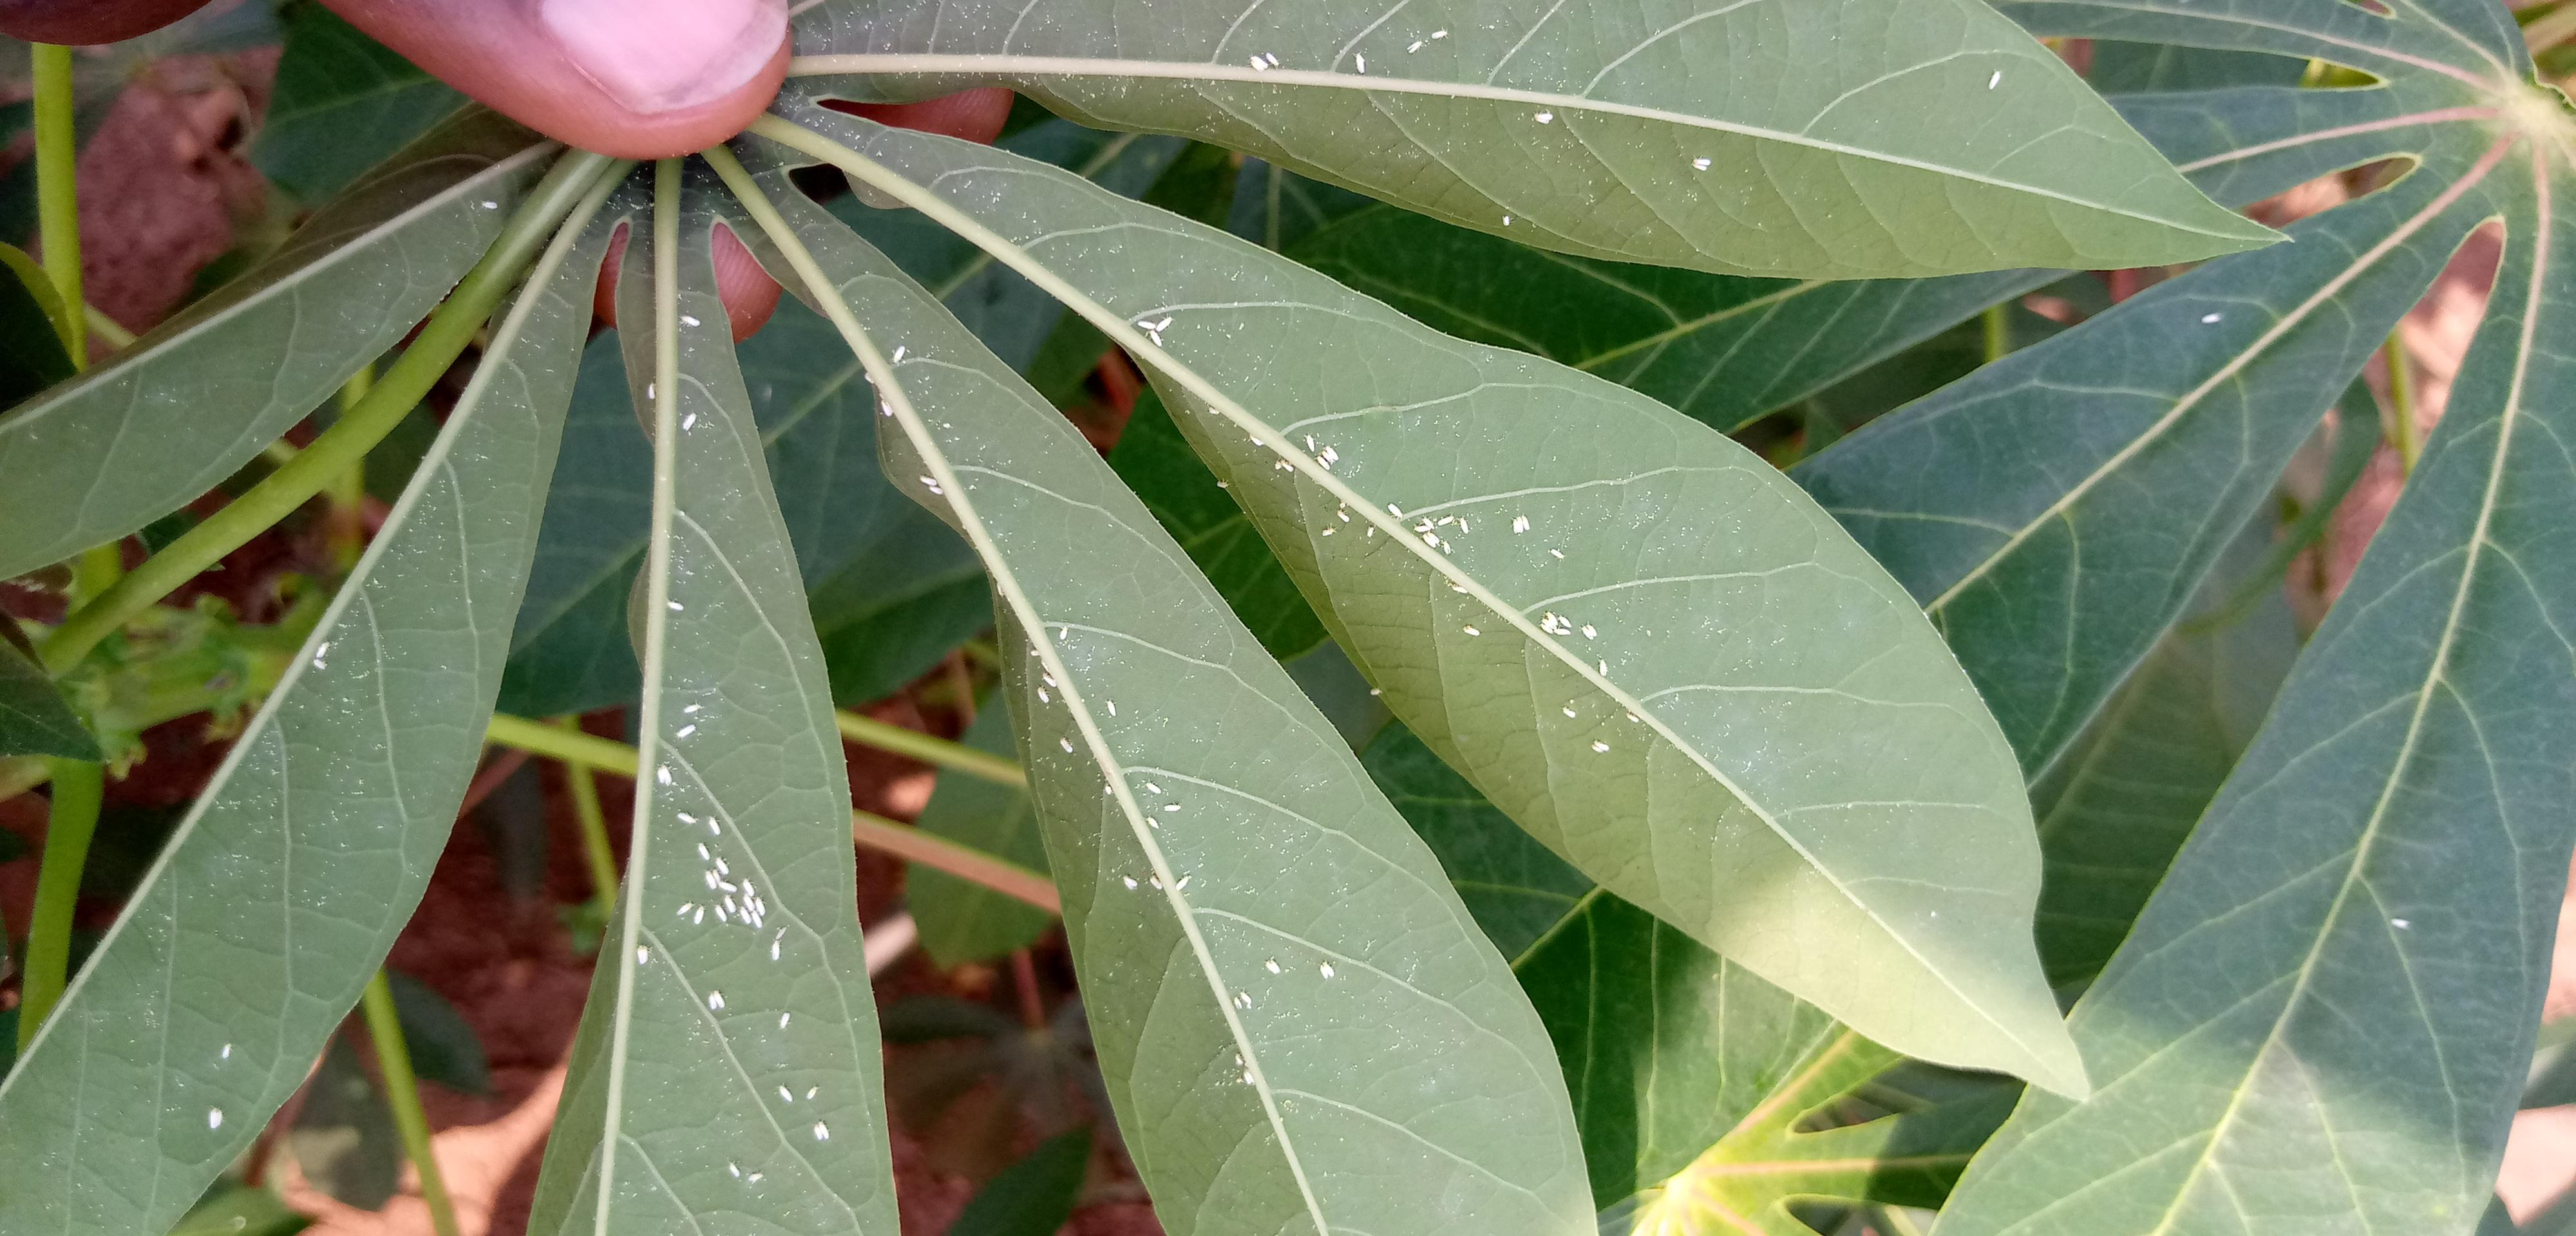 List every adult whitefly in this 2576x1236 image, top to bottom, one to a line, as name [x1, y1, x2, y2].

whitefly [1428, 23, 1453, 45]
whitefly [1404, 37, 1424, 57]
whitefly [1352, 50, 1370, 75]
whitefly [1264, 51, 1281, 70]
whitefly [1247, 53, 1270, 74]
whitefly [1985, 66, 2005, 94]
whitefly [1531, 105, 1557, 128]
whitefly [1689, 154, 1712, 166]
whitefly [1690, 164, 1709, 174]
whitefly [478, 198, 500, 213]
whitefly [1498, 212, 1515, 230]
whitefly [2196, 308, 2224, 329]
whitefly [677, 312, 703, 330]
whitefly [1155, 313, 1174, 332]
whitefly [1135, 318, 1155, 330]
whitefly [1146, 329, 1168, 349]
whitefly [890, 342, 907, 366]
whitefly [861, 371, 878, 385]
whitefly [646, 379, 659, 402]
whitefly [879, 398, 896, 419]
whitefly [1206, 403, 1224, 418]
whitefly [680, 411, 701, 433]
whitefly [1303, 431, 1316, 453]
whitefly [1246, 434, 1264, 448]
whitefly [1324, 444, 1341, 461]
whitefly [1321, 448, 1334, 465]
whitefly [1316, 454, 1332, 472]
whitefly [1273, 457, 1282, 475]
whitefly [1279, 458, 1296, 474]
whitefly [916, 473, 940, 485]
whitefly [1215, 478, 1231, 490]
whitefly [927, 485, 945, 497]
whitefly [1385, 502, 1405, 520]
whitefly [1335, 509, 1352, 524]
whitefly [1521, 513, 1535, 532]
whitefly [1436, 514, 1455, 527]
whitefly [1516, 514, 1525, 535]
whitefly [1421, 515, 1435, 530]
whitefly [1458, 515, 1472, 536]
whitefly [1511, 517, 1519, 538]
whitefly [1363, 524, 1378, 542]
whitefly [1410, 524, 1430, 532]
whitefly [1318, 525, 1338, 539]
whitefly [1426, 531, 1441, 545]
whitefly [1421, 532, 1437, 550]
whitefly [1442, 539, 1453, 557]
whitefly [1548, 545, 1566, 562]
whitefly [1448, 583, 1468, 595]
whitefly [663, 595, 687, 615]
whitefly [1546, 610, 1560, 626]
whitefly [1557, 614, 1573, 629]
whitefly [1540, 619, 1555, 629]
whitefly [1539, 623, 1555, 635]
whitefly [1586, 623, 1598, 637]
whitefly [1459, 623, 1481, 639]
whitefly [1057, 624, 1073, 643]
whitefly [1580, 624, 1593, 641]
whitefly [1553, 626, 1573, 637]
whitefly [314, 641, 332, 659]
whitefly [1027, 646, 1044, 660]
whitefly [1597, 656, 1611, 679]
whitefly [310, 657, 329, 671]
whitefly [1040, 671, 1057, 689]
whitefly [1036, 684, 1050, 706]
whitefly [1367, 684, 1385, 700]
whitefly [1104, 698, 1121, 723]
whitefly [680, 700, 703, 715]
whitefly [1560, 704, 1577, 720]
whitefly [1624, 711, 1640, 725]
whitefly [674, 722, 702, 741]
whitefly [1058, 735, 1077, 754]
whitefly [1592, 738, 1610, 752]
whitefly [1589, 744, 1604, 753]
whitefly [656, 764, 665, 785]
whitefly [663, 765, 676, 789]
whitefly [1143, 780, 1164, 798]
whitefly [1099, 781, 1116, 797]
whitefly [1162, 801, 1184, 816]
whitefly [672, 809, 699, 829]
whitefly [707, 813, 727, 836]
whitefly [1146, 813, 1162, 832]
whitefly [697, 839, 712, 863]
whitefly [714, 854, 732, 877]
whitefly [712, 867, 721, 882]
whitefly [1173, 867, 1193, 892]
whitefly [705, 868, 717, 892]
whitefly [1120, 872, 1141, 893]
whitefly [1149, 873, 1163, 893]
whitefly [741, 877, 758, 897]
whitefly [718, 879, 738, 894]
whitefly [723, 893, 737, 915]
whitefly [743, 893, 753, 910]
whitefly [755, 896, 770, 916]
whitefly [676, 900, 694, 917]
whitefly [692, 902, 706, 928]
whitefly [714, 903, 729, 924]
whitefly [739, 904, 753, 925]
whitefly [750, 908, 765, 930]
whitefly [2387, 915, 2414, 933]
whitefly [771, 940, 784, 962]
whitefly [635, 941, 652, 966]
whitefly [1265, 954, 1282, 976]
whitefly [1323, 961, 1340, 978]
whitefly [1319, 964, 1329, 982]
whitefly [714, 988, 729, 1009]
whitefly [1240, 989, 1255, 1013]
whitefly [708, 990, 717, 1011]
whitefly [1232, 994, 1243, 1012]
whitefly [776, 1010, 793, 1032]
whitefly [219, 1040, 235, 1063]
whitefly [1232, 1052, 1249, 1066]
whitefly [1241, 1067, 1258, 1089]
whitefly [777, 1083, 798, 1104]
whitefly [803, 1084, 820, 1102]
whitefly [203, 1101, 225, 1134]
whitefly [818, 1119, 833, 1141]
whitefly [812, 1121, 824, 1141]
whitefly [726, 1160, 744, 1178]
whitefly [746, 1168, 767, 1185]